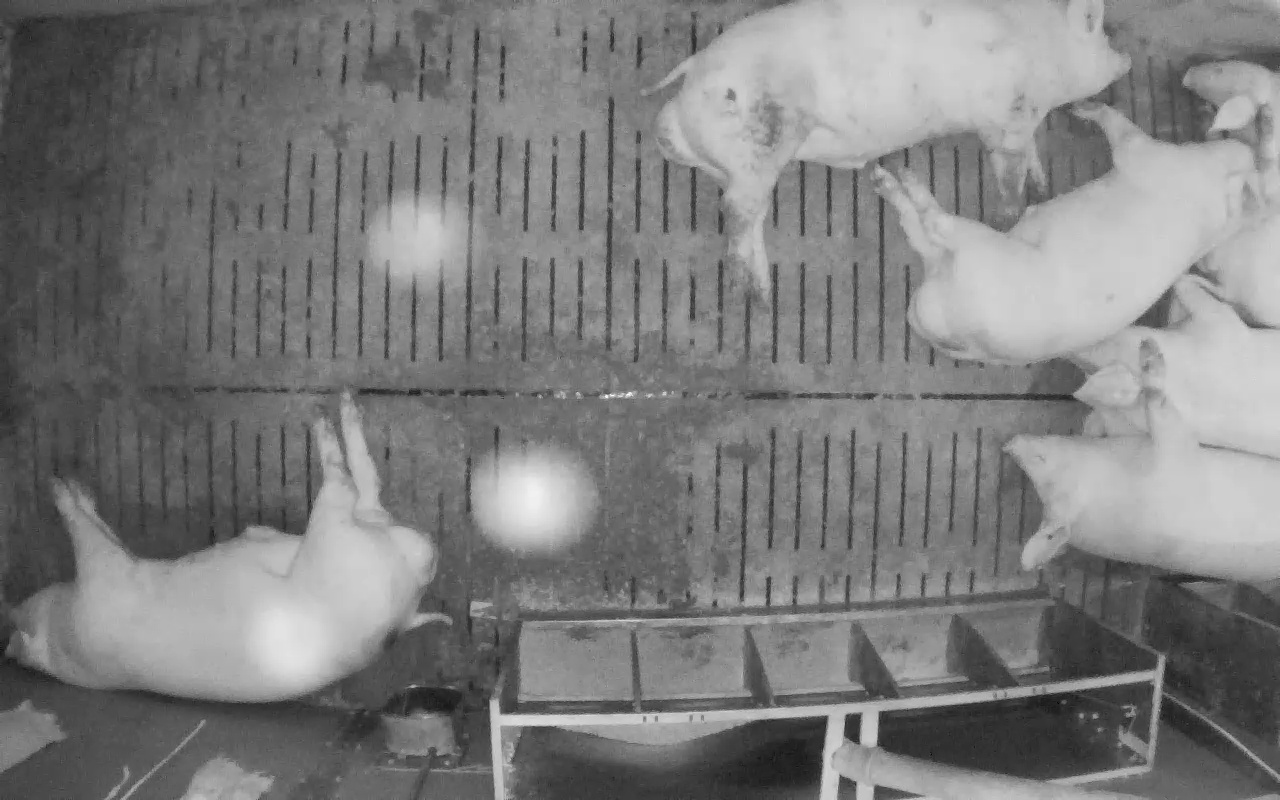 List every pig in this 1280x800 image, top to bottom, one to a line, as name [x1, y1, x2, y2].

pig [636, 2, 1135, 310]
pig [1182, 61, 1279, 153]
pig [1192, 99, 1279, 327]
pig [869, 100, 1268, 367]
pig [1058, 276, 1278, 459]
pig [995, 336, 1276, 590]
pig [4, 388, 453, 705]